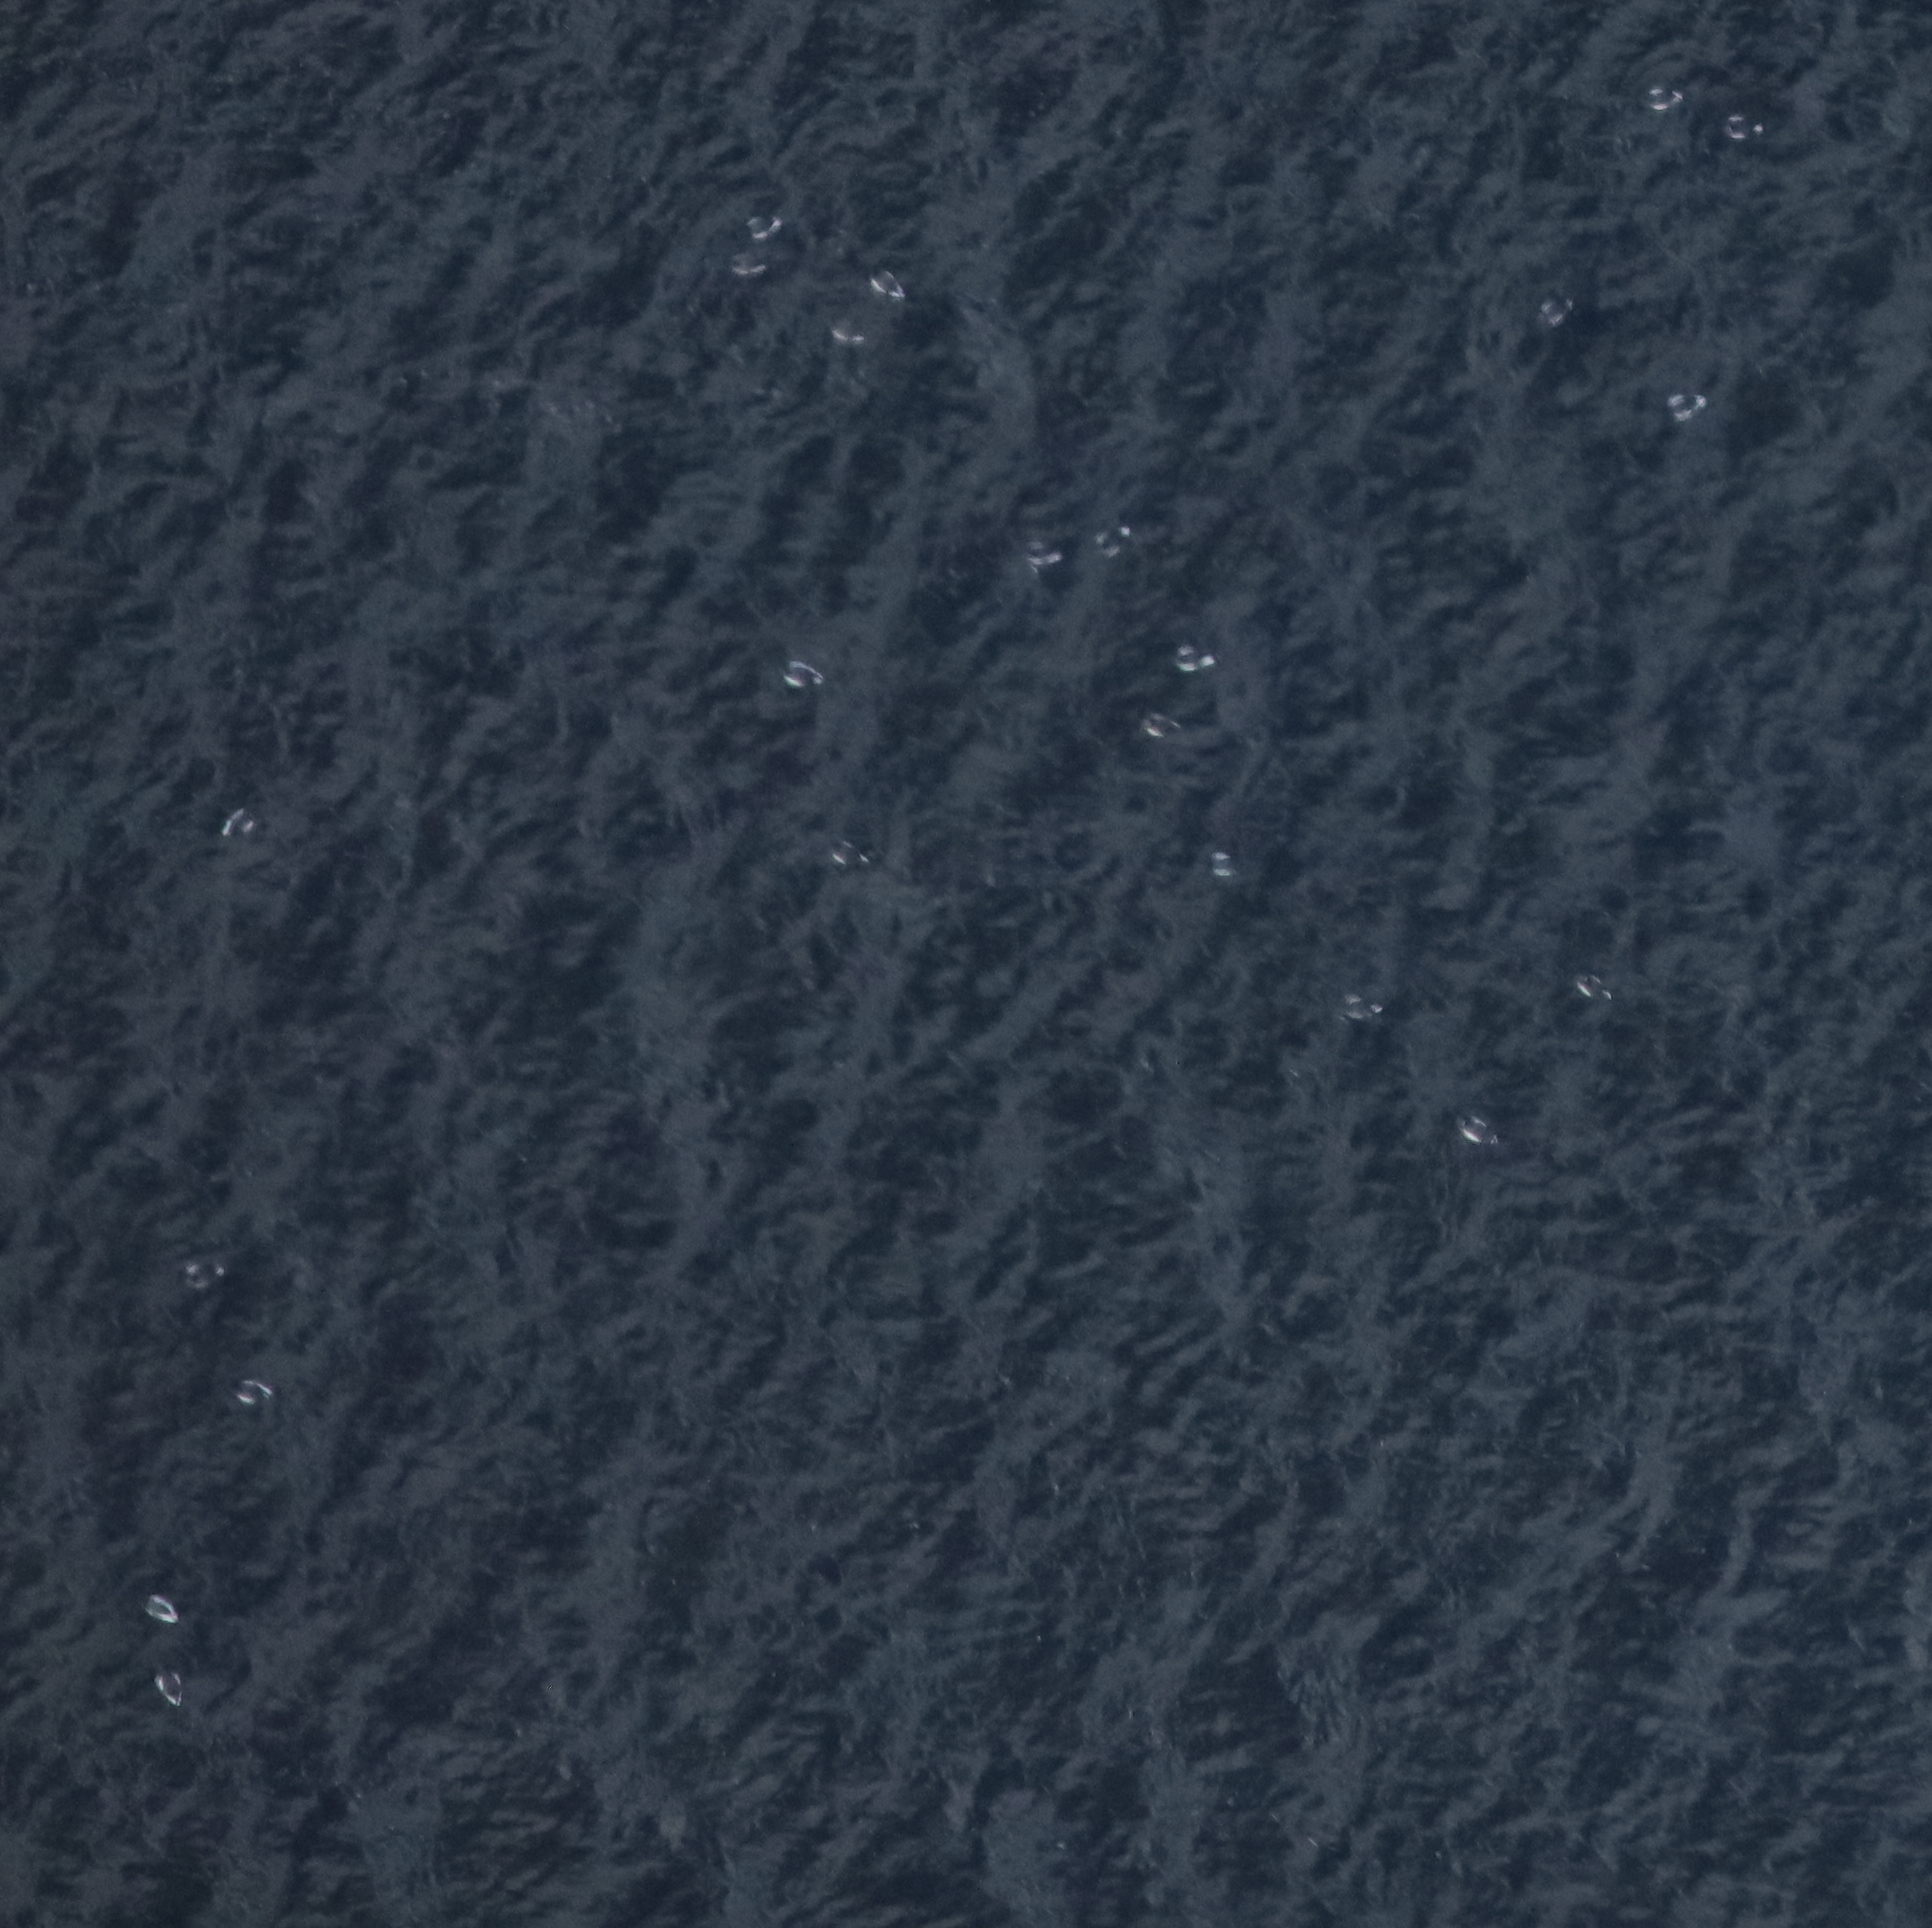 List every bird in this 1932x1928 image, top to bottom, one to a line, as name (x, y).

brant (1660, 98)
brant (1738, 126)
brant (761, 224)
brant (748, 263)
brant (886, 280)
brant (1557, 310)
brant (847, 333)
brant (1685, 405)
brant (1111, 542)
brant (1044, 551)
brant (1192, 660)
brant (800, 675)
brant (1161, 725)
brant (239, 824)
brant (841, 853)
brant (1225, 866)
brant (1591, 986)
brant (1360, 1010)
brant (1477, 1129)
brant (205, 1274)
brant (253, 1393)
brant (159, 1609)
brant (170, 1683)